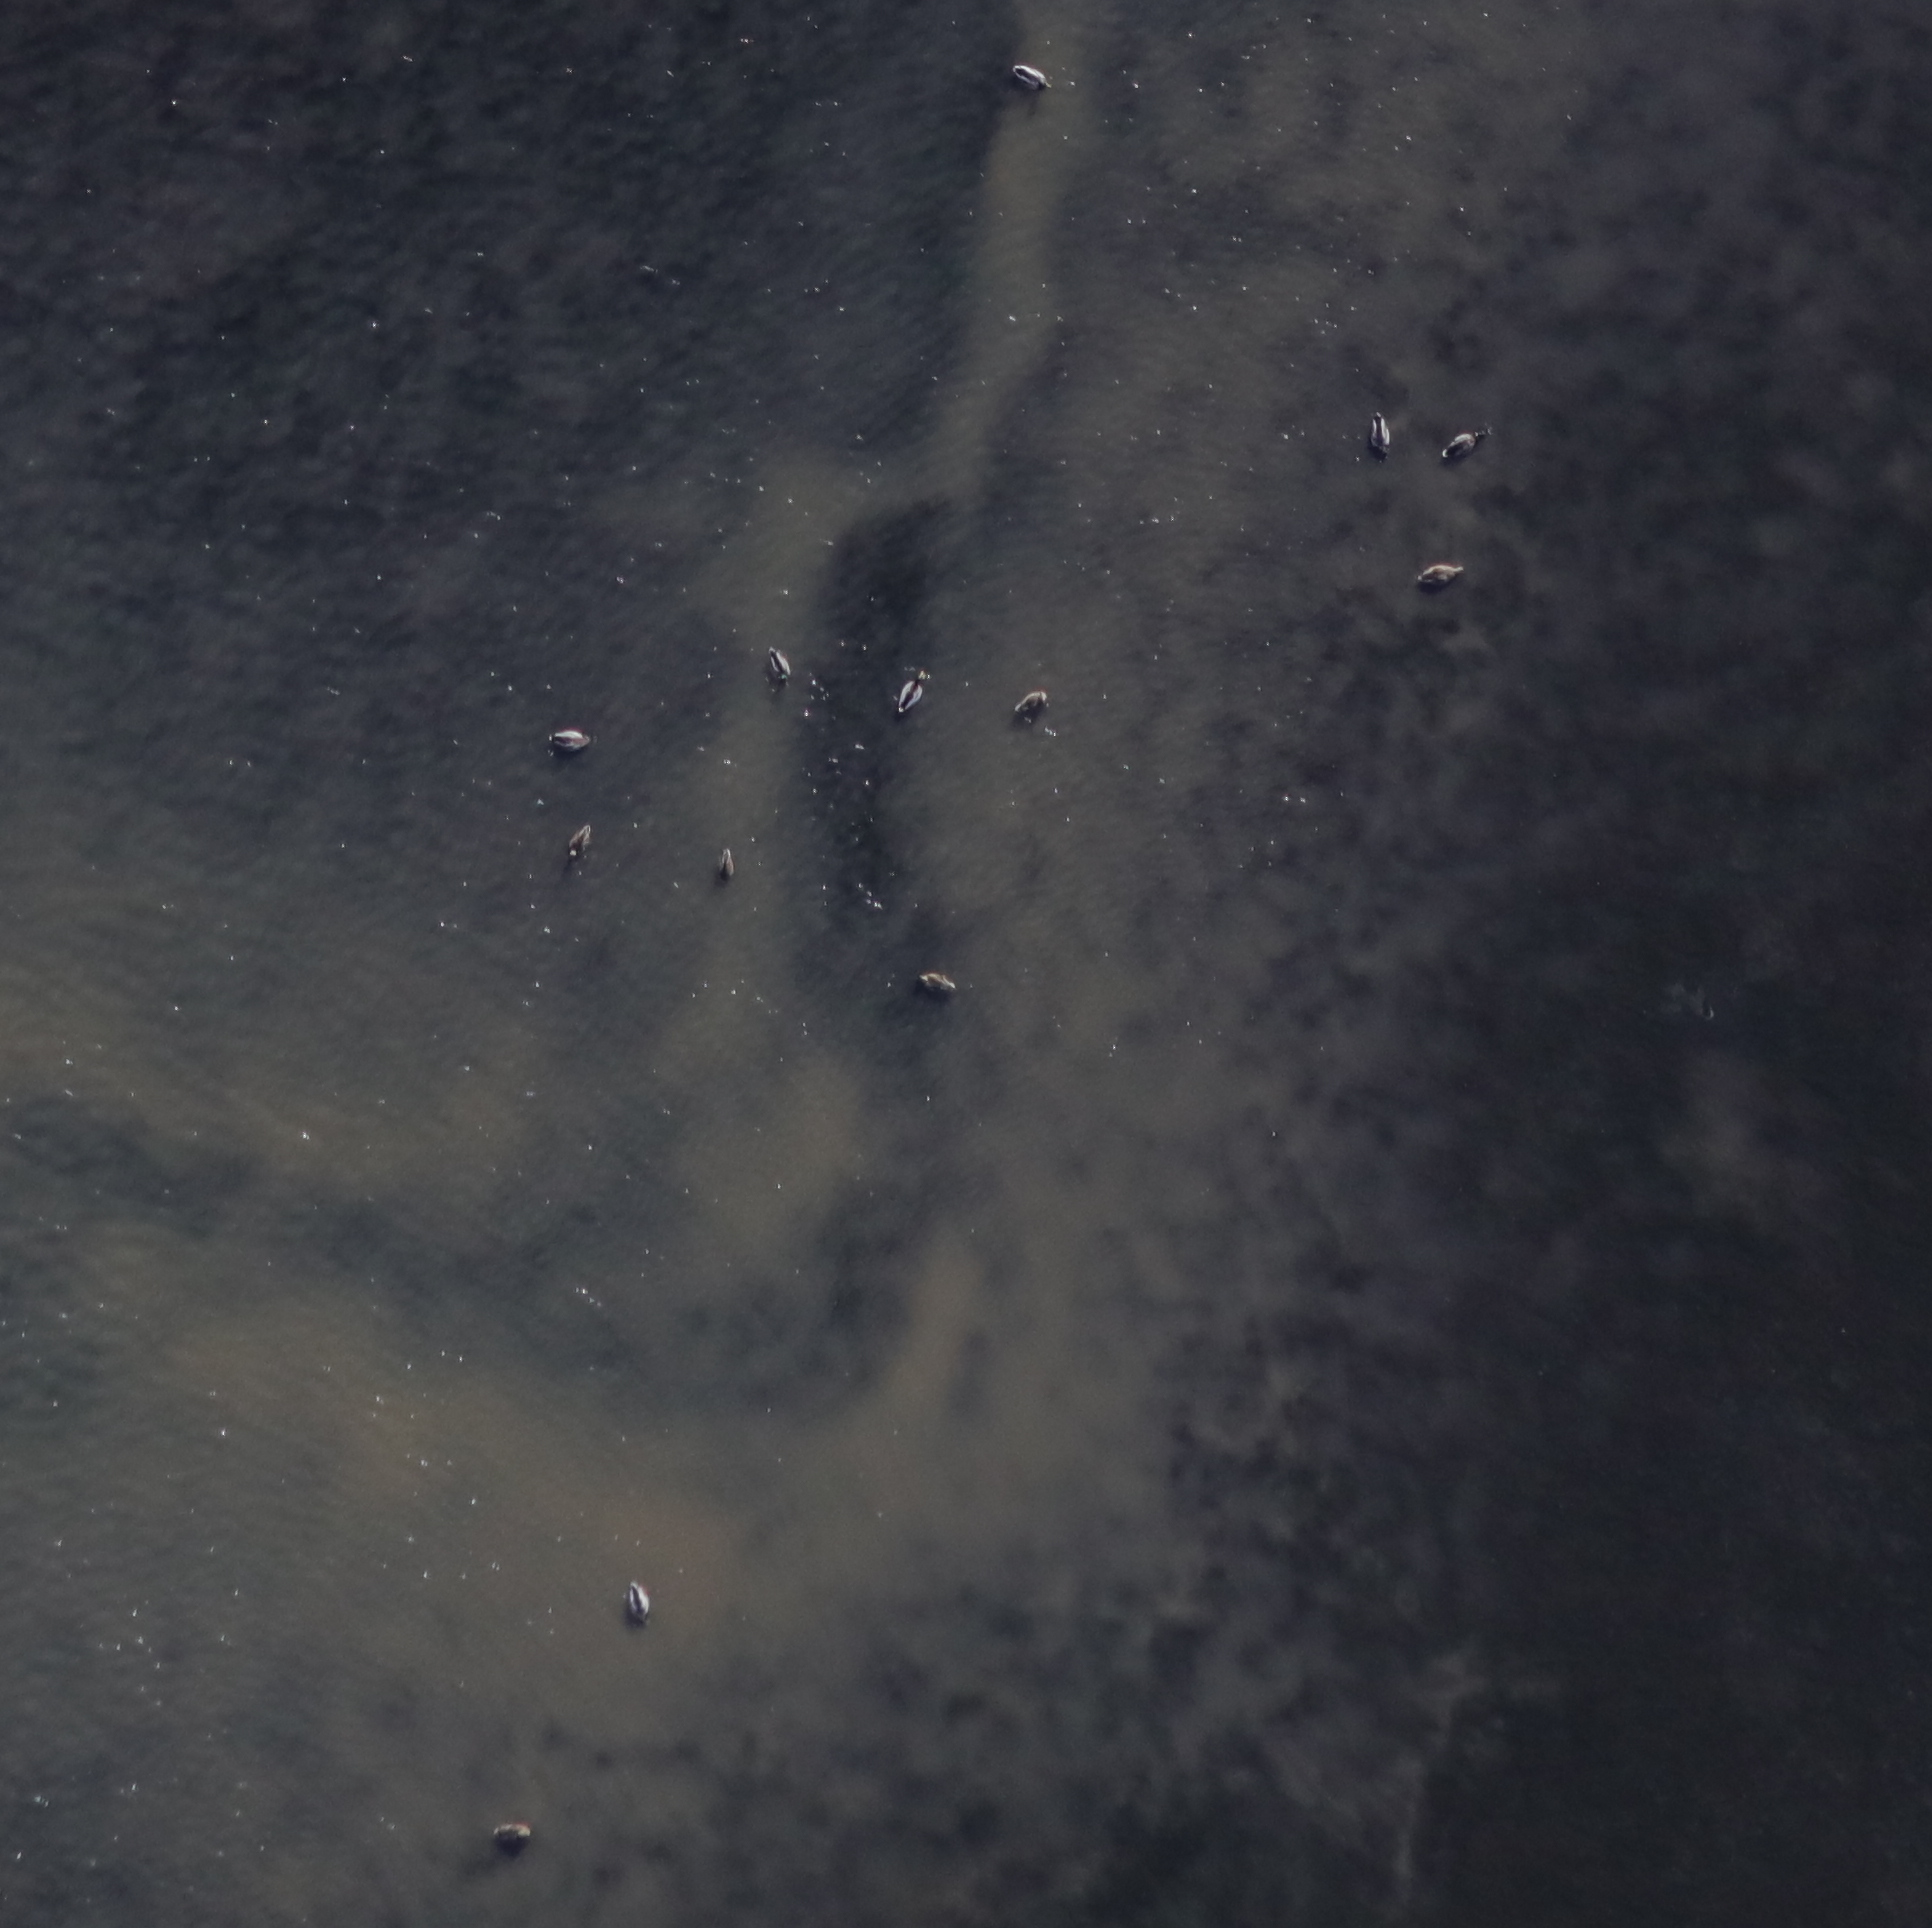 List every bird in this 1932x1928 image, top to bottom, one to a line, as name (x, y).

other bird (1031, 80)
other bird (1379, 434)
other bird (1461, 447)
other bird (1441, 575)
other bird (780, 669)
other bird (913, 696)
other bird (1030, 701)
other bird (571, 741)
other bird (579, 841)
other bird (726, 866)
other bird (936, 983)
other bird (638, 1603)
other bird (515, 1833)